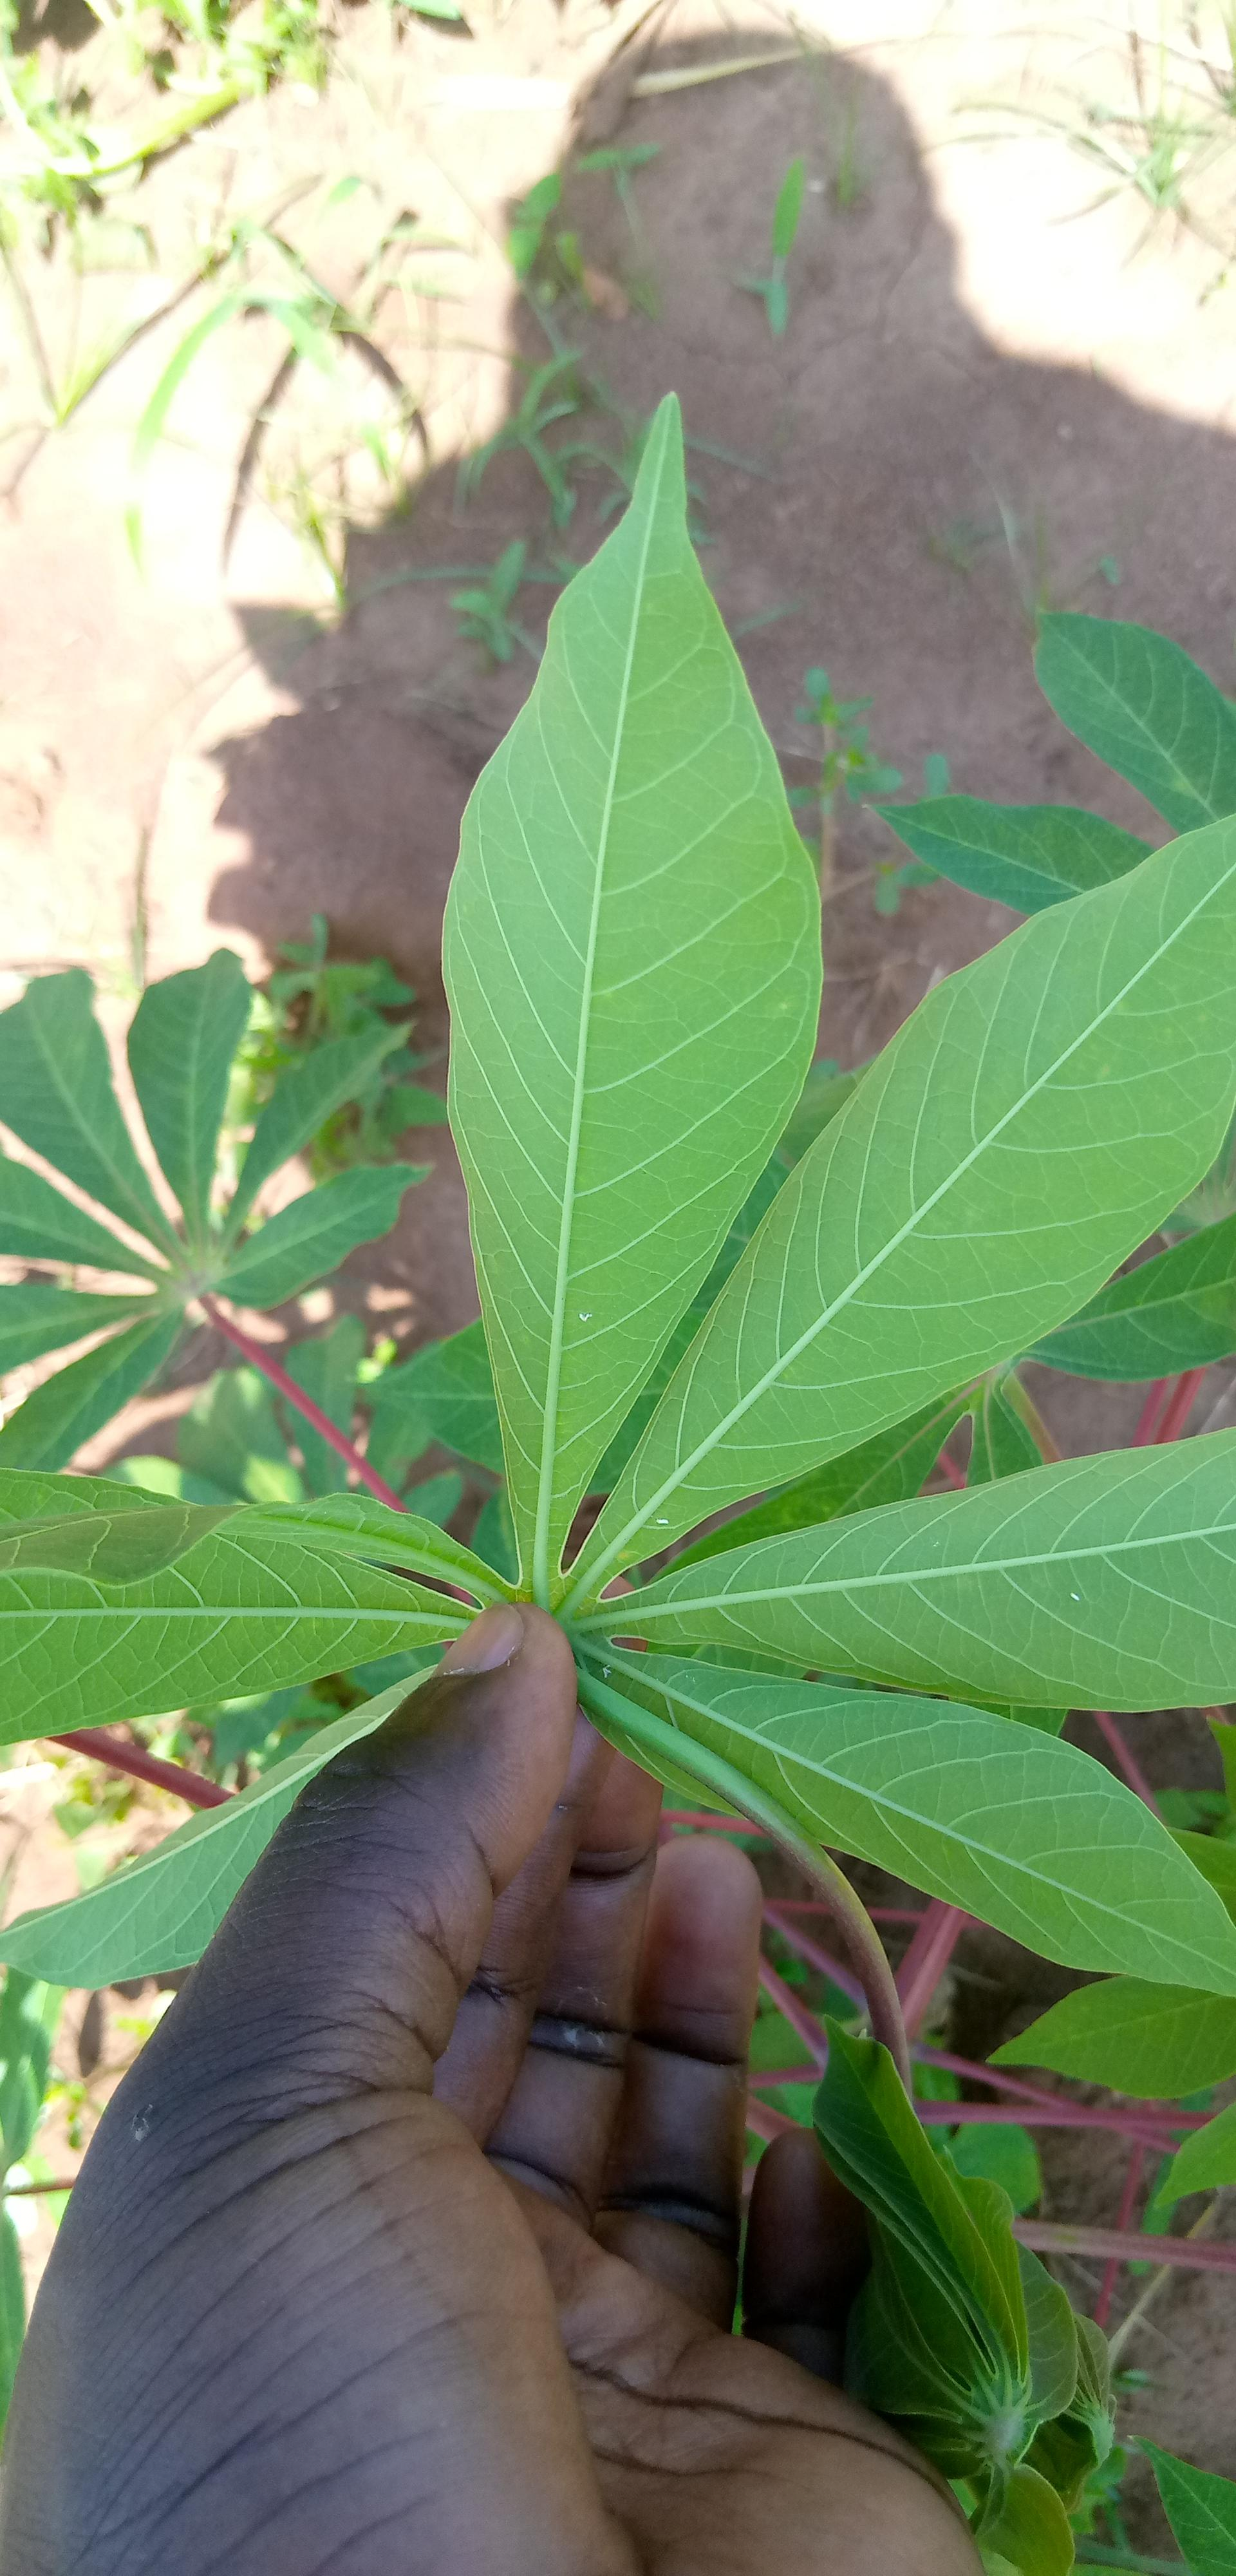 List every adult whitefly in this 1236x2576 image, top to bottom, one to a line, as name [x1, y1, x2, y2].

whitefly [577, 1311, 592, 1323]
whitefly [655, 1517, 671, 1526]
whitefly [1069, 1589, 1081, 1604]
whitefly [601, 1663, 613, 1679]